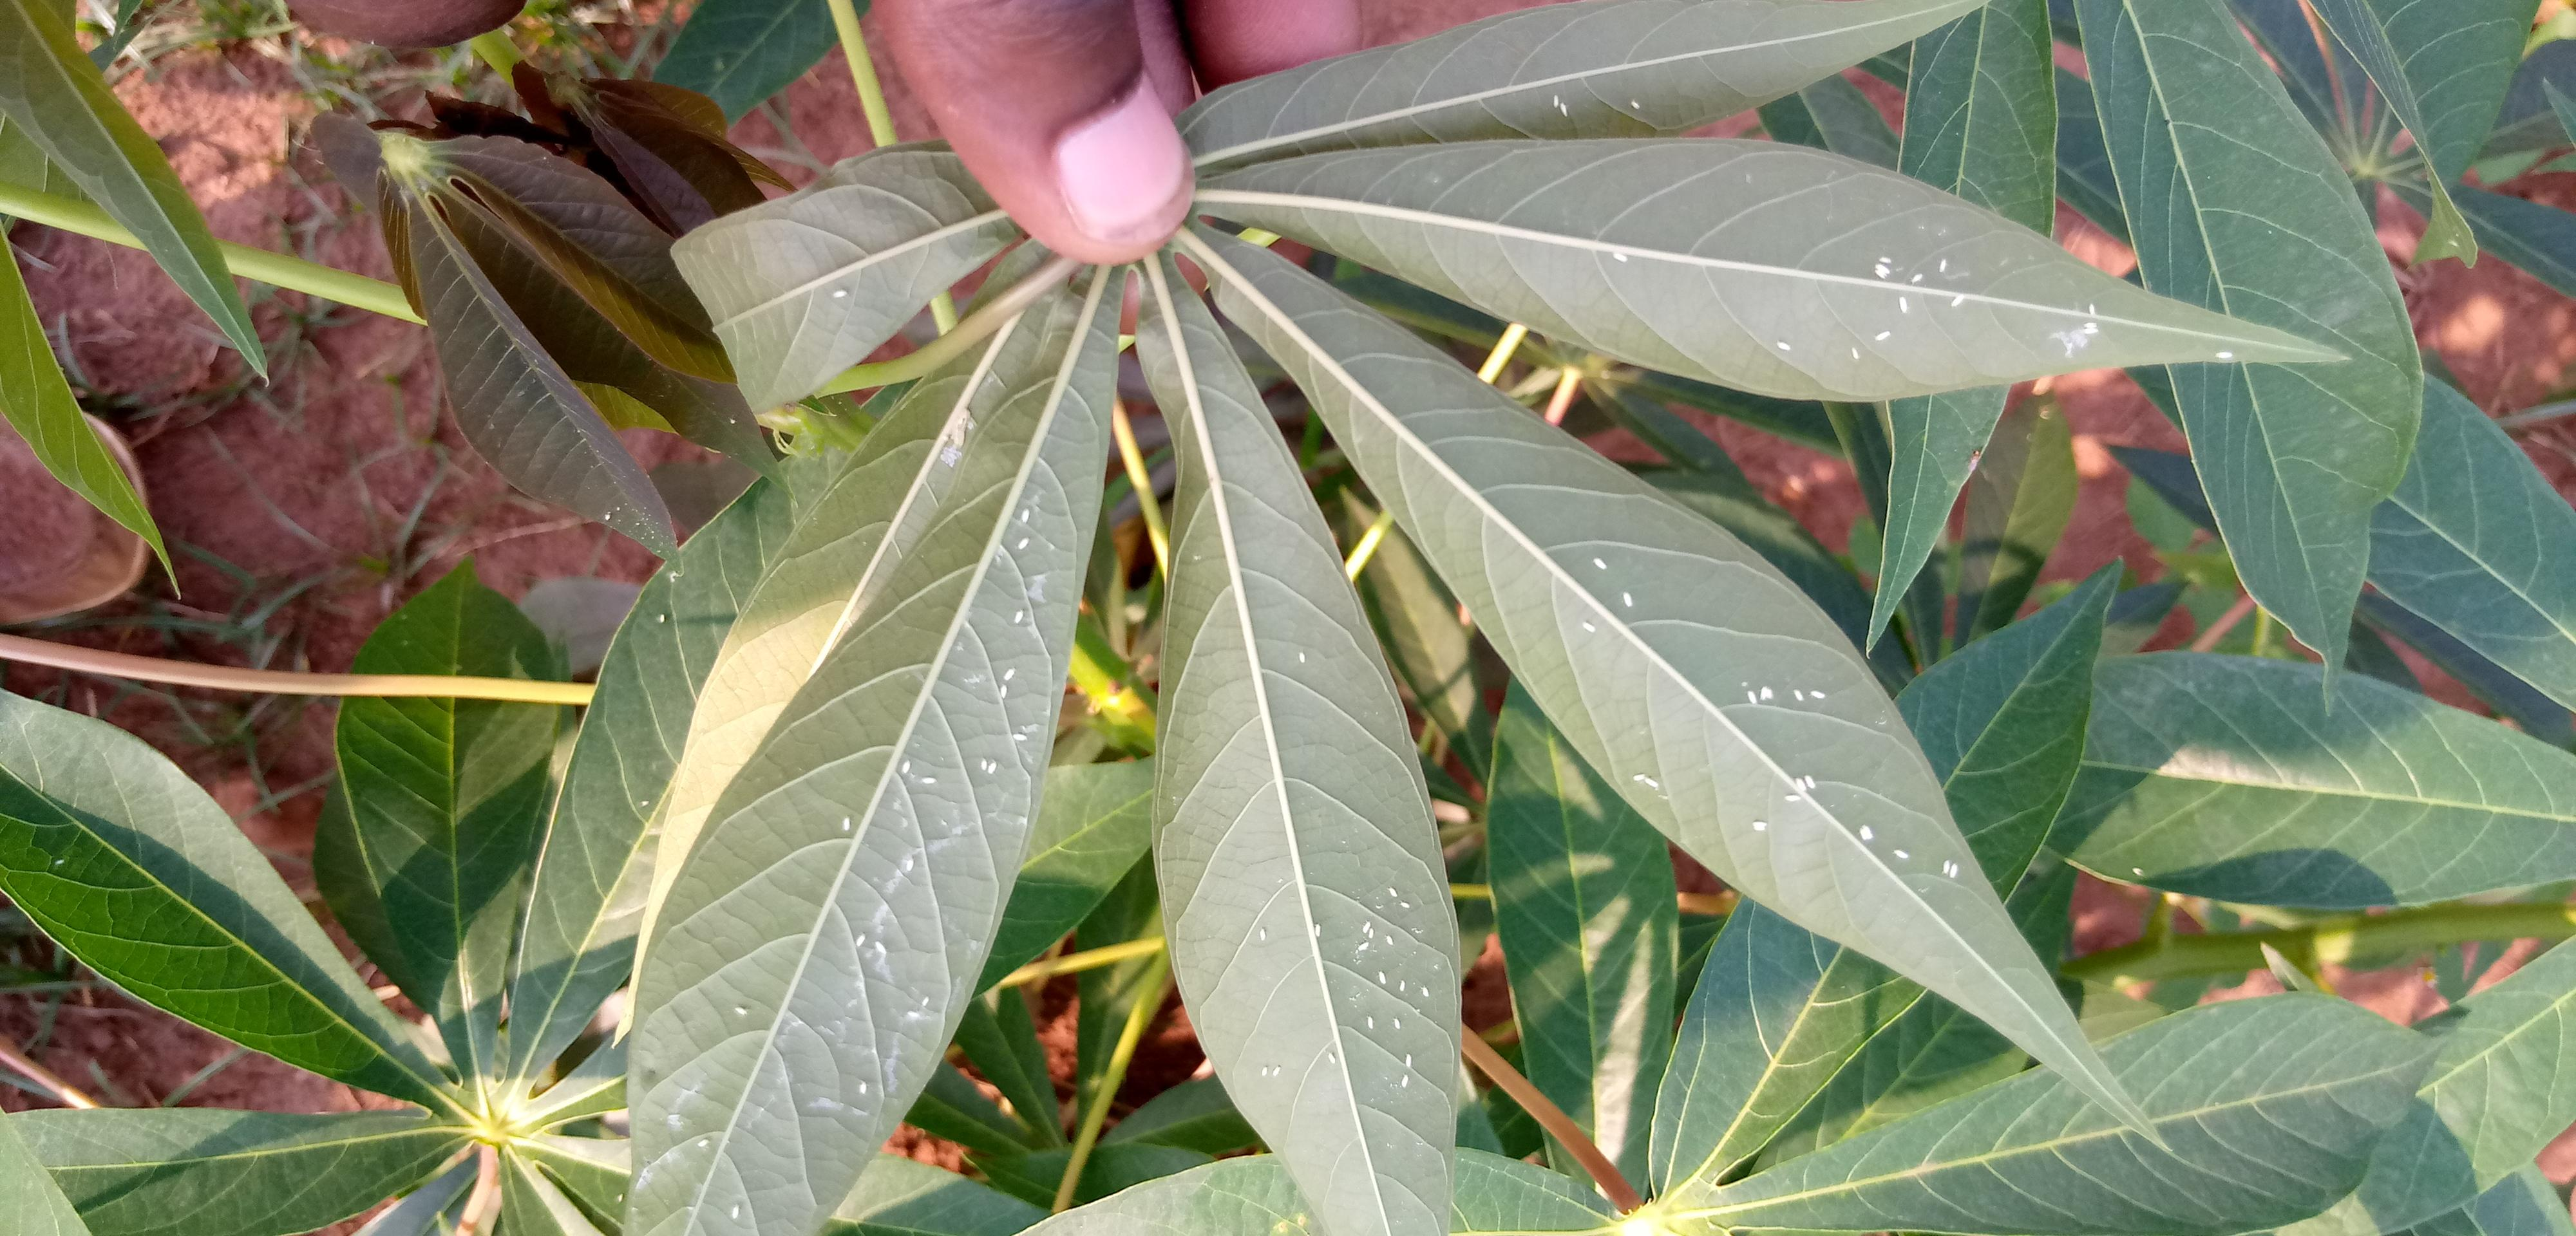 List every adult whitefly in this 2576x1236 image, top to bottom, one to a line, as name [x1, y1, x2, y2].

whitefly [1553, 93, 1560, 109]
whitefly [1629, 99, 1643, 111]
whitefly [1560, 102, 1569, 118]
whitefly [1613, 252, 1629, 263]
whitefly [1878, 255, 1893, 263]
whitefly [1937, 258, 1949, 274]
whitefly [1874, 263, 1891, 274]
whitefly [1875, 269, 1888, 280]
whitefly [1909, 272, 1924, 285]
whitefly [832, 286, 849, 300]
whitefly [1950, 292, 1966, 308]
whitefly [1897, 295, 1909, 313]
whitefly [2088, 301, 2096, 315]
whitefly [2083, 322, 2099, 328]
whitefly [2082, 328, 2100, 334]
whitefly [1873, 329, 1893, 343]
whitefly [1775, 340, 1792, 353]
whitefly [1850, 345, 1861, 360]
whitefly [2212, 350, 2235, 359]
whitefly [729, 418, 737, 425]
whitefly [1020, 507, 1034, 523]
whitefly [603, 512, 611, 521]
whitefly [1016, 537, 1030, 551]
whitefly [1592, 556, 1609, 571]
whitefly [1622, 590, 1635, 608]
whitefly [1014, 608, 1025, 624]
whitefly [659, 613, 666, 624]
whitefly [1581, 621, 1597, 634]
whitefly [1296, 650, 1308, 665]
whitefly [1002, 666, 1017, 681]
whitefly [999, 683, 1007, 700]
whitefly [1759, 684, 1774, 701]
whitefly [1792, 688, 1804, 702]
whitefly [1747, 689, 1758, 705]
whitefly [1808, 689, 1826, 700]
whitefly [1011, 733, 1030, 742]
whitefly [980, 755, 987, 772]
whitefly [901, 758, 913, 776]
whitefly [987, 761, 998, 774]
whitefly [1804, 774, 1817, 790]
whitefly [922, 775, 938, 785]
whitefly [1795, 776, 1806, 793]
whitefly [1781, 793, 1803, 803]
whitefly [640, 800, 651, 807]
whitefly [842, 814, 853, 832]
whitefly [1751, 819, 1768, 826]
whitefly [1863, 825, 1873, 839]
whitefly [1752, 826, 1766, 833]
whitefly [1860, 827, 1868, 841]
whitefly [1892, 847, 1909, 860]
whitefly [905, 857, 915, 874]
whitefly [1942, 857, 1949, 875]
whitefly [1949, 860, 1959, 879]
whitefly [2130, 865, 2147, 879]
whitefly [1387, 886, 1399, 899]
whitefly [1399, 899, 1411, 911]
whitefly [1362, 920, 1372, 933]
whitefly [1312, 921, 1323, 937]
whitefly [1256, 926, 1267, 942]
whitefly [1368, 927, 1375, 940]
whitefly [855, 932, 866, 948]
whitefly [1385, 933, 1396, 946]
whitefly [875, 940, 887, 955]
whitefly [1358, 941, 1370, 951]
whitefly [1378, 968, 1388, 986]
whitefly [1398, 978, 1406, 993]
whitefly [1419, 985, 1432, 998]
whitefly [922, 993, 931, 1010]
whitefly [734, 1004, 749, 1016]
whitefly [905, 1009, 920, 1018]
whitefly [1366, 1014, 1375, 1031]
whitefly [1392, 1016, 1402, 1031]
whitefly [1327, 1051, 1338, 1065]
whitefly [1404, 1052, 1414, 1068]
whitefly [1260, 1063, 1269, 1077]
whitefly [1272, 1065, 1282, 1077]
whitefly [1399, 1072, 1410, 1089]
whitefly [860, 1078, 868, 1096]
whitefly [696, 1137, 711, 1148]
whitefly [617, 1192, 623, 1204]
whitefly [730, 1204, 741, 1220]